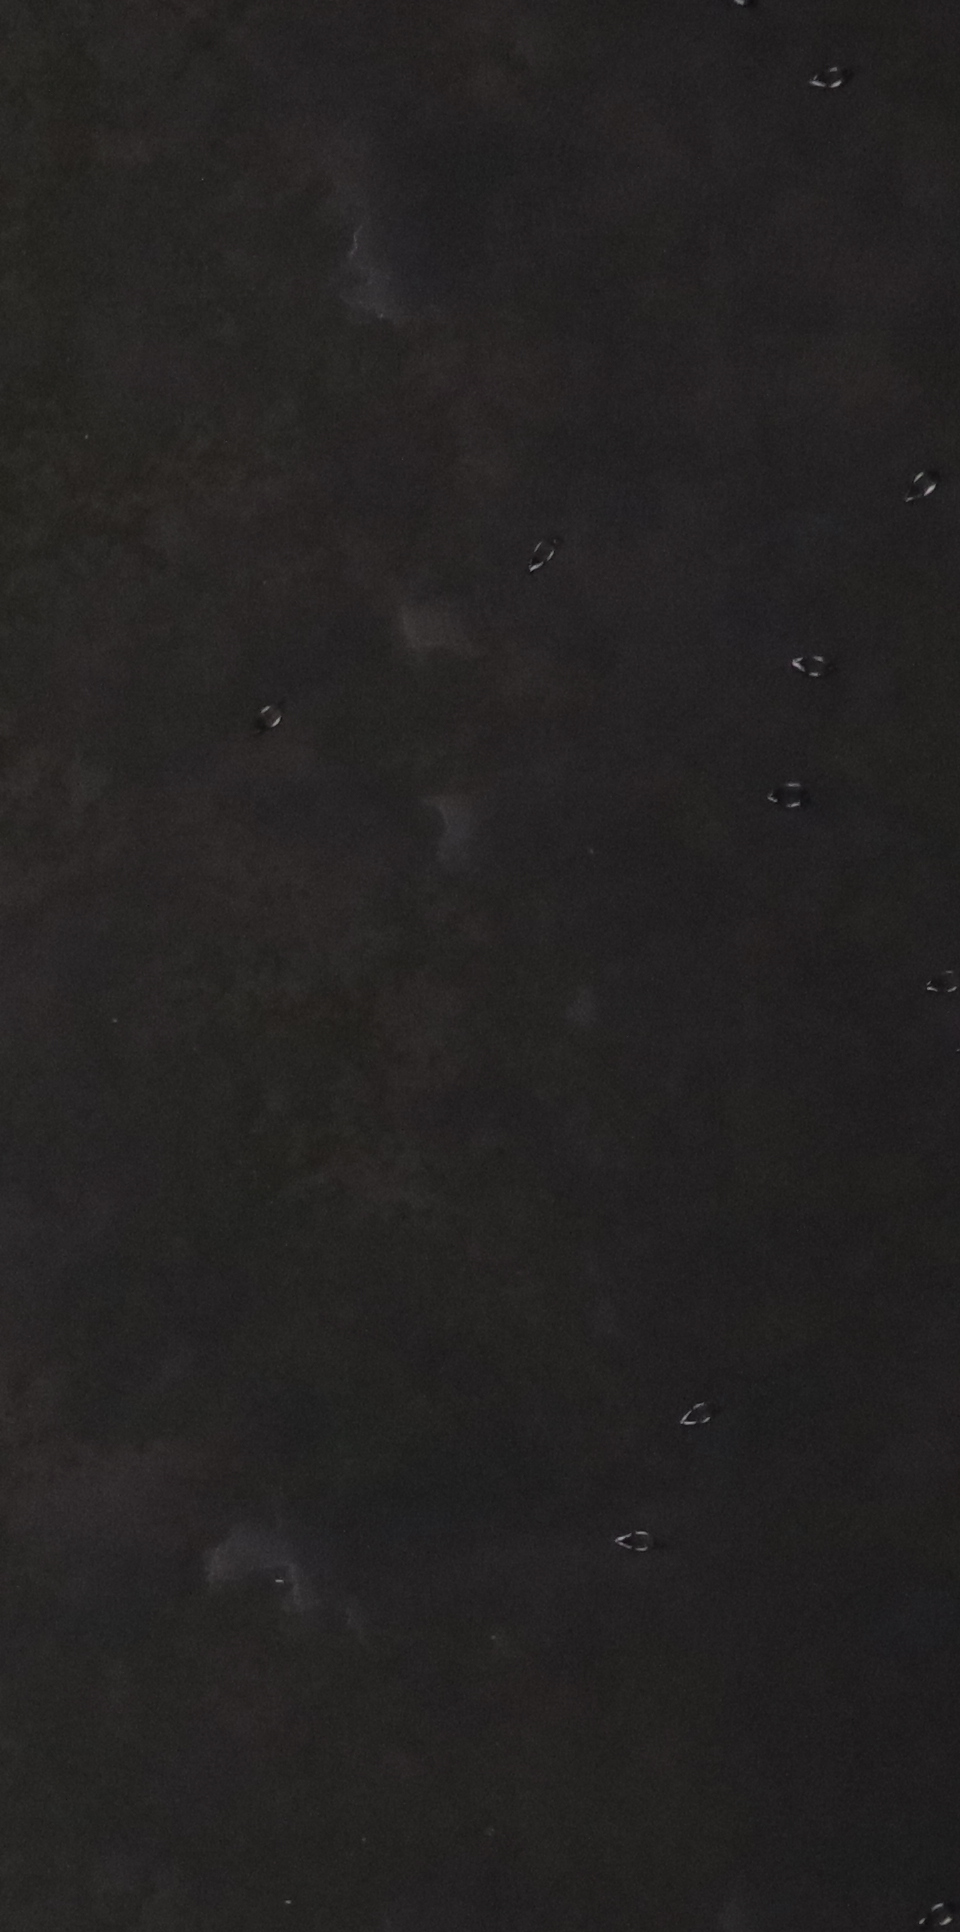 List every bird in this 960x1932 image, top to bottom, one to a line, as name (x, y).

brant (829, 79)
brant (922, 486)
brant (543, 554)
brant (811, 667)
brant (269, 718)
brant (789, 795)
brant (941, 979)
brant (699, 1414)
brant (637, 1541)
brant (934, 1915)